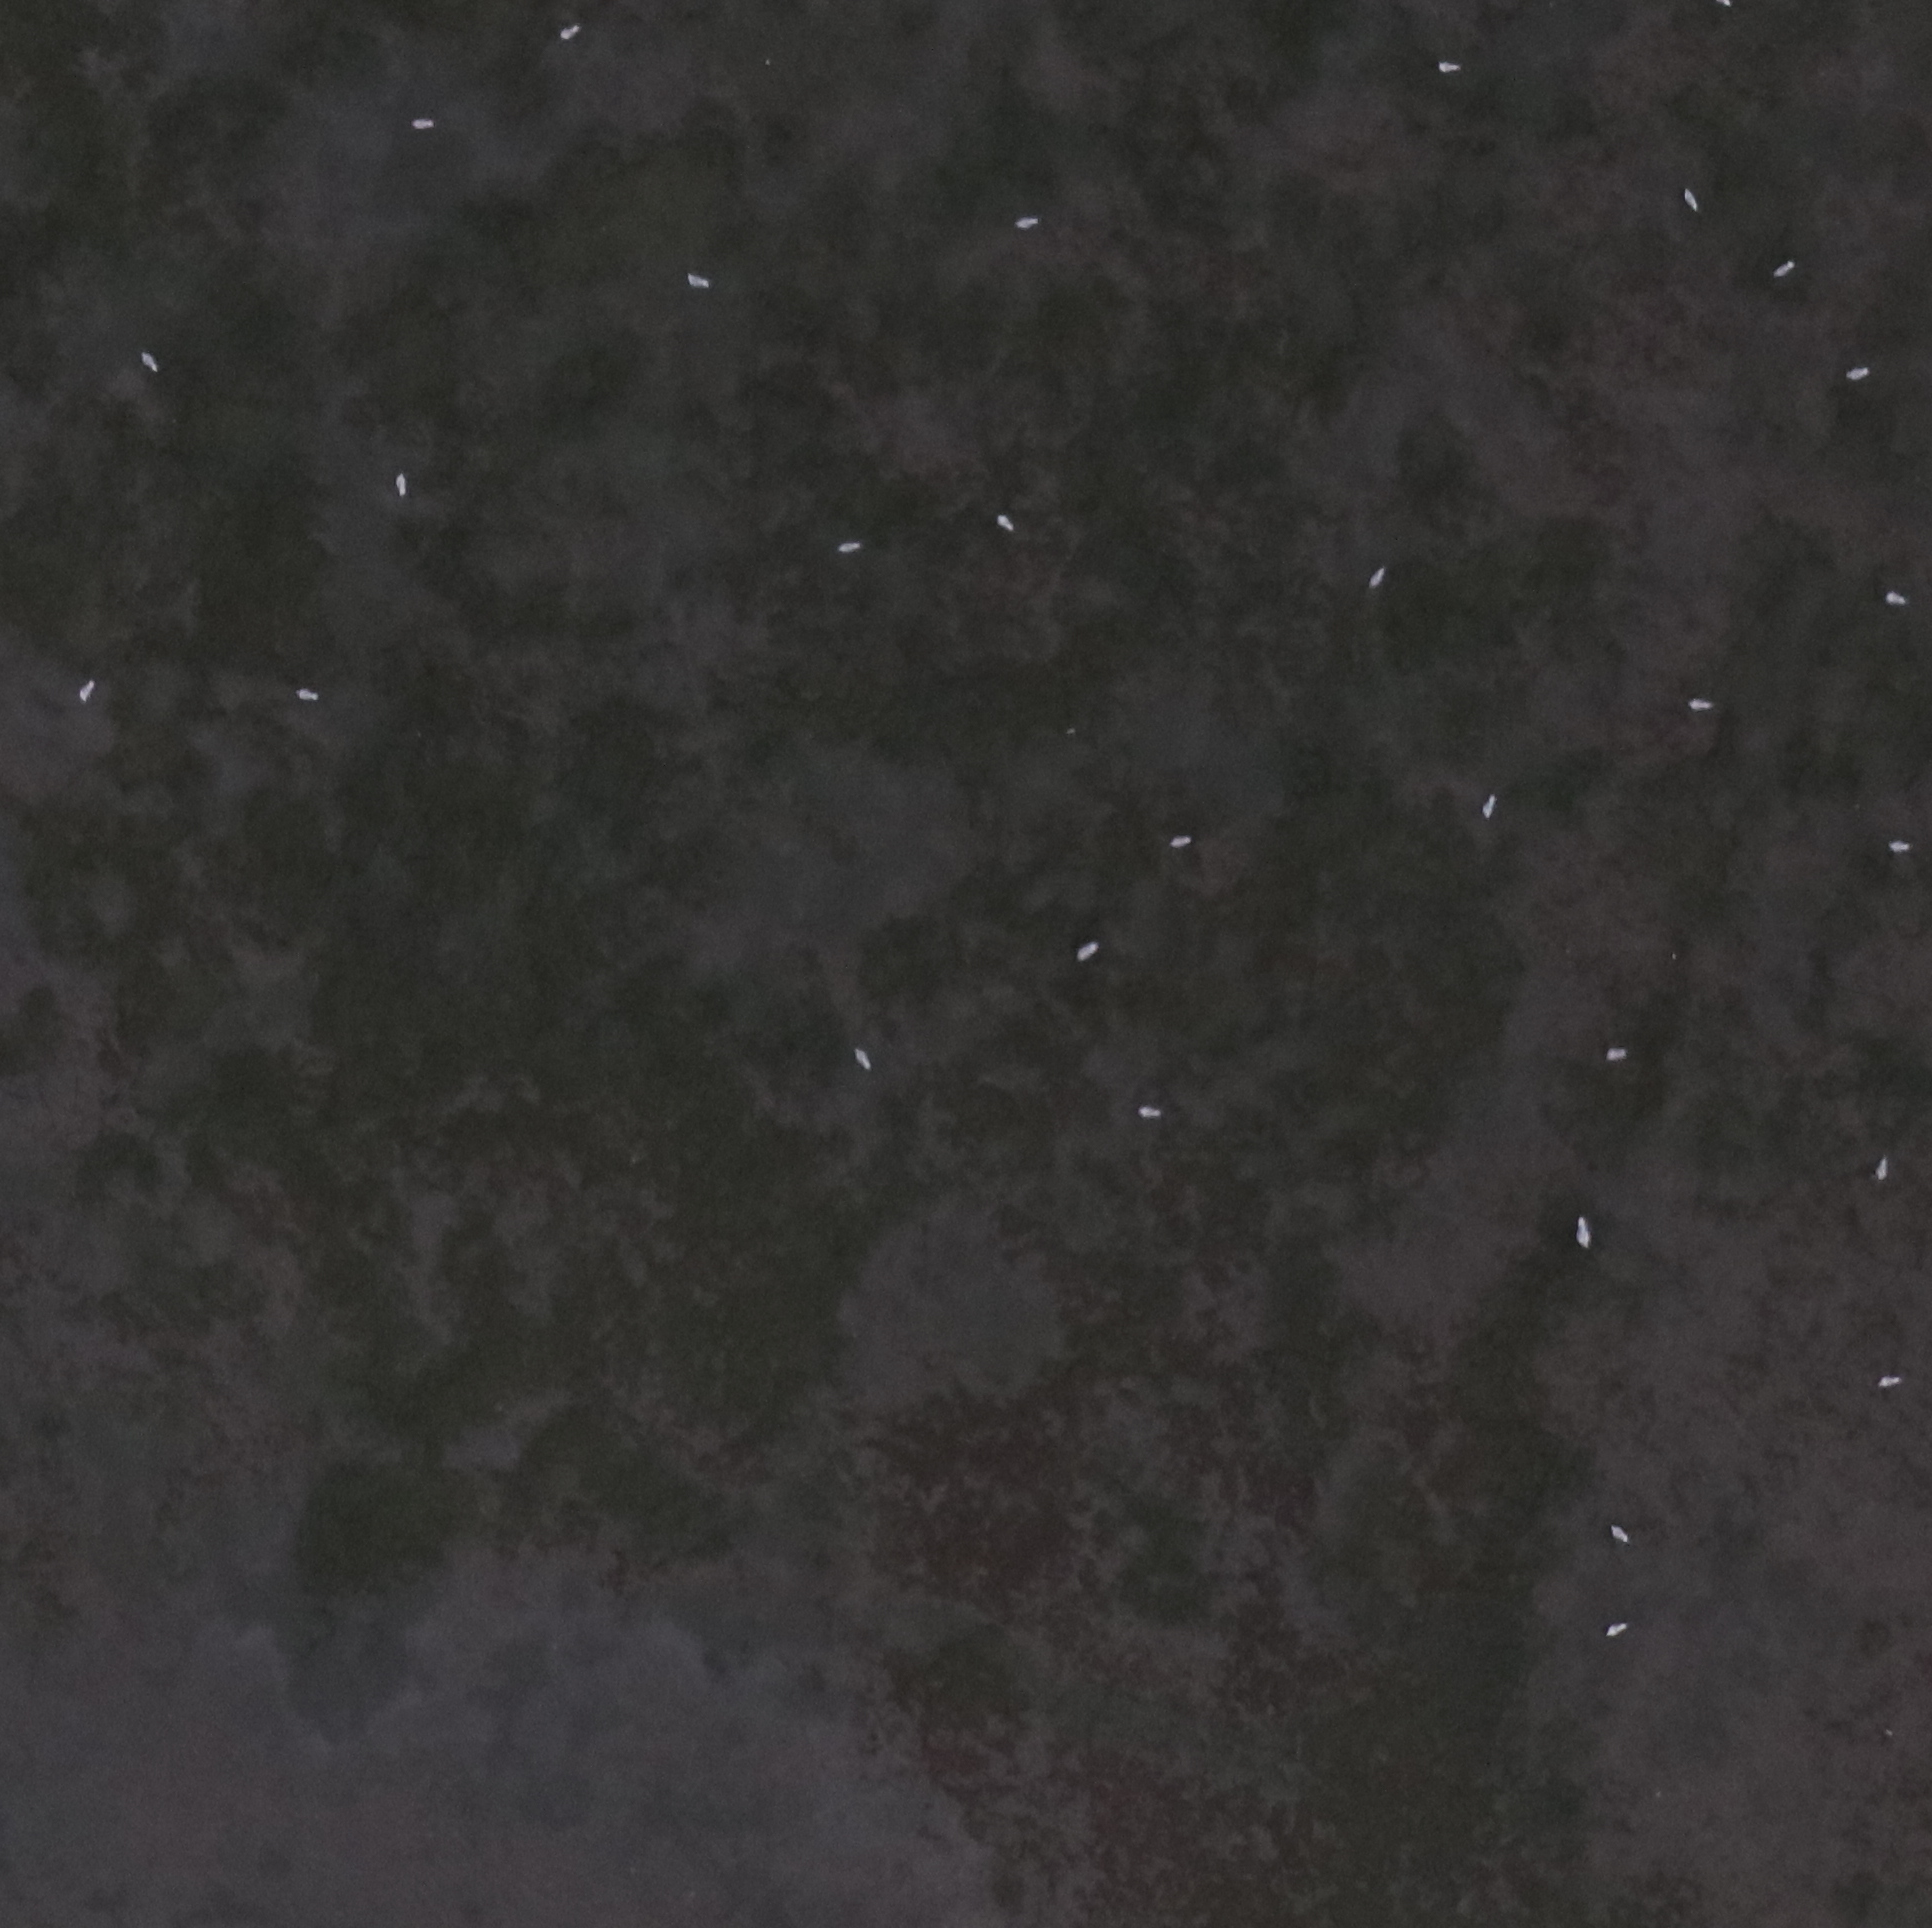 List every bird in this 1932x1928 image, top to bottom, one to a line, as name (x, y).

gull (568, 32)
gull (1449, 67)
gull (422, 122)
gull (1691, 200)
gull (1027, 222)
gull (1785, 269)
gull (699, 280)
gull (150, 362)
gull (1856, 374)
gull (401, 485)
gull (1005, 523)
gull (848, 547)
gull (1377, 579)
gull (1895, 598)
gull (307, 693)
gull (83, 695)
gull (1700, 704)
gull (1489, 808)
gull (1180, 841)
gull (1899, 846)
gull (1087, 949)
gull (1616, 1055)
gull (862, 1059)
gull (1149, 1113)
gull (1884, 1166)
gull (1583, 1236)
gull (1890, 1381)
gull (1620, 1533)
gull (1616, 1629)